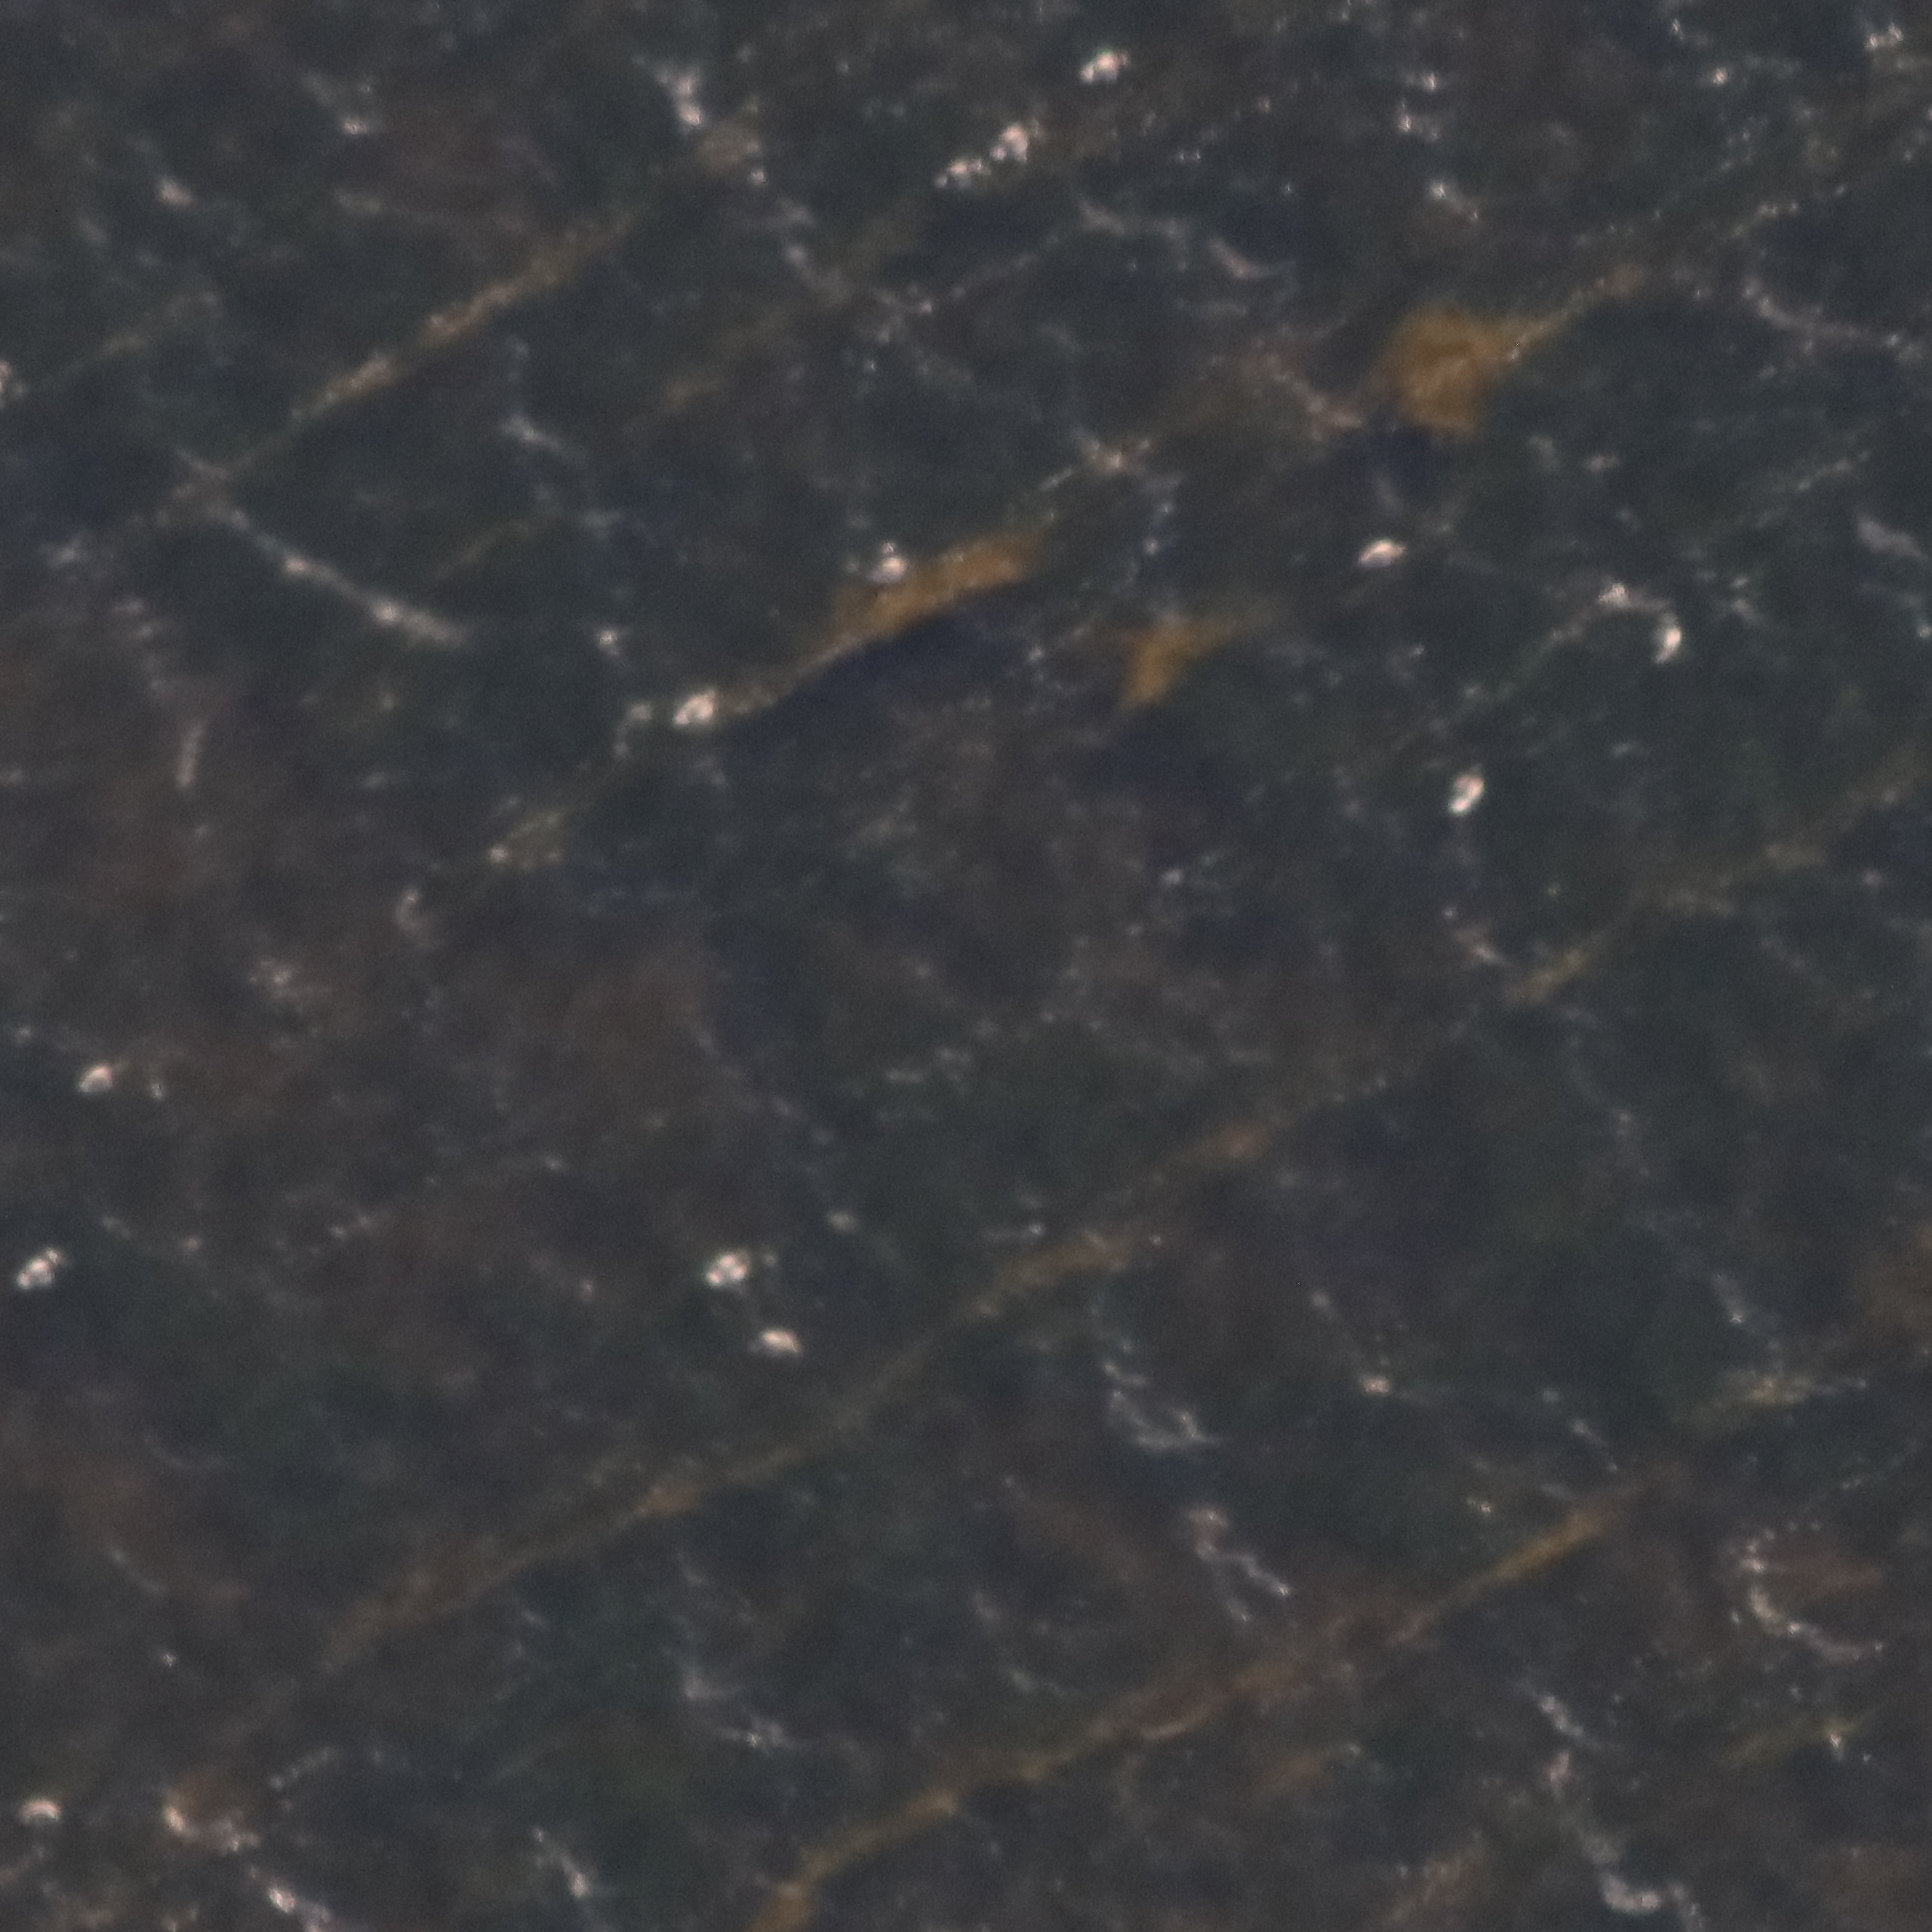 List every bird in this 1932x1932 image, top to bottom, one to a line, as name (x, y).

brant (1103, 65)
brant (1015, 136)
brant (954, 174)
brant (1376, 555)
brant (891, 571)
brant (1668, 640)
brant (696, 708)
brant (1470, 787)
brant (97, 1082)
brant (726, 1270)
brant (36, 1272)
brant (779, 1343)
brant (36, 1816)